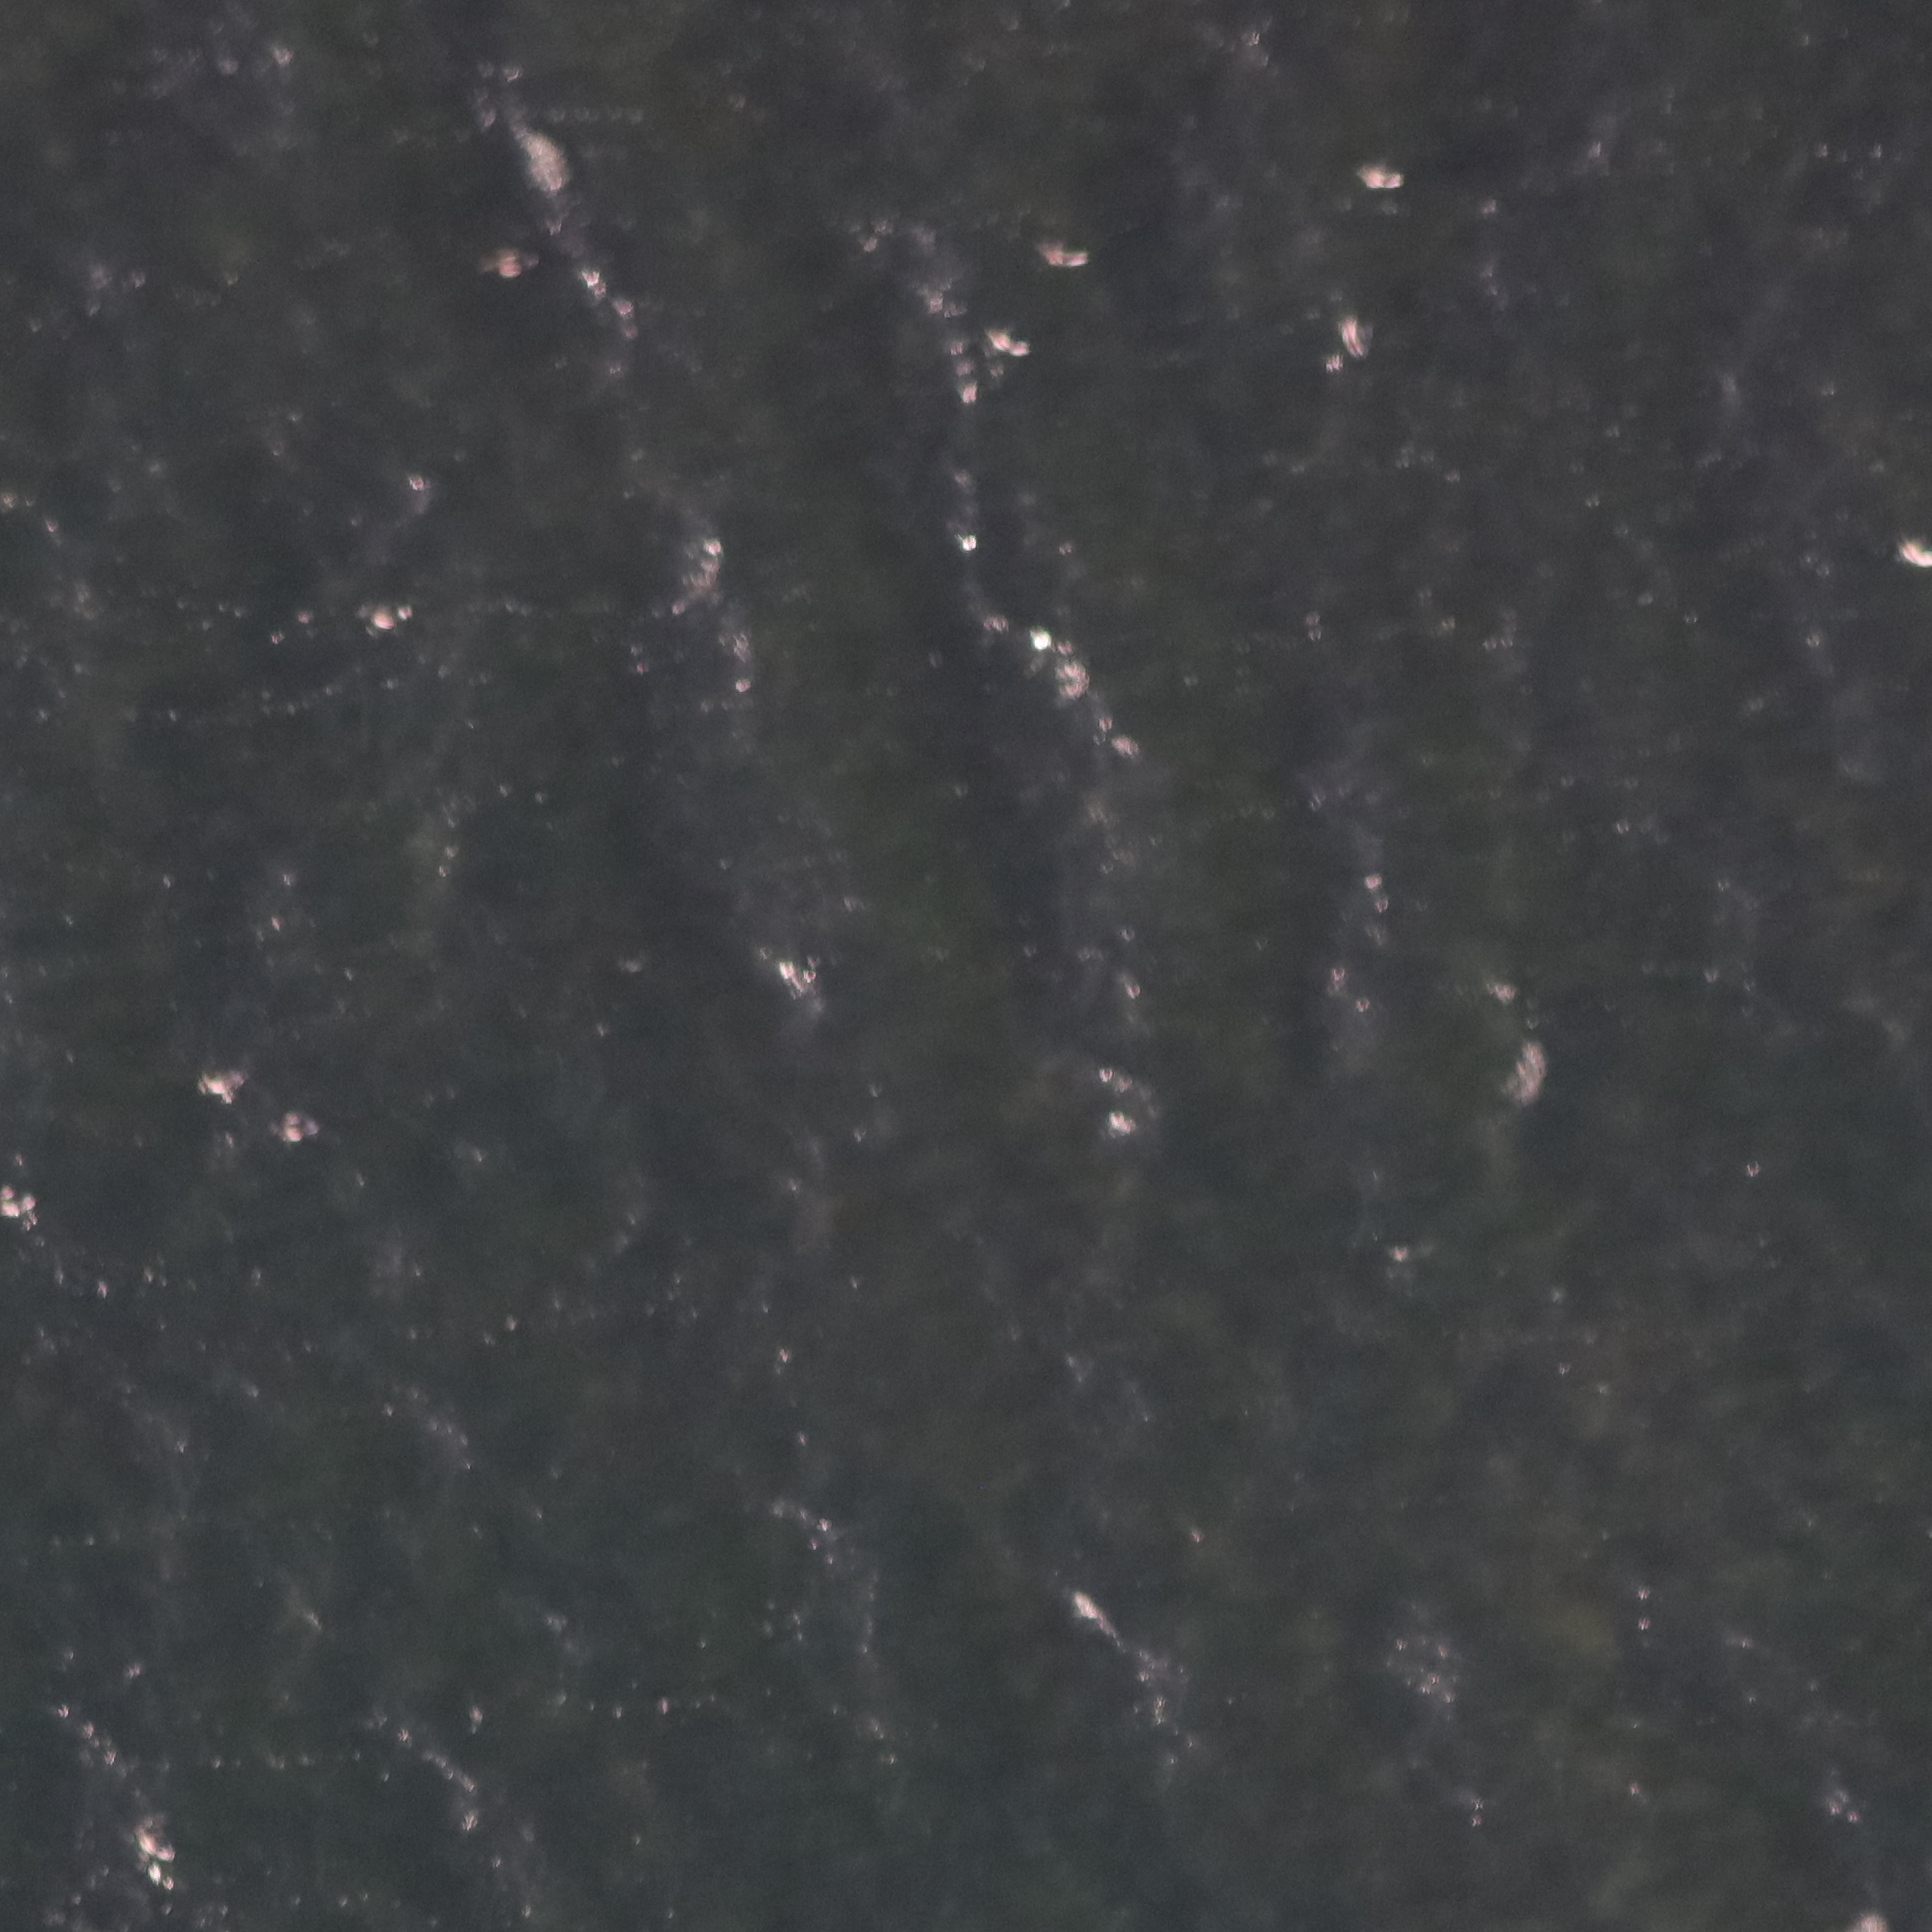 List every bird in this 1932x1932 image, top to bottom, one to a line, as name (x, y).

brant (1380, 177)
brant (1064, 253)
brant (509, 265)
brant (1361, 334)
brant (1008, 341)
brant (1920, 551)
brant (386, 614)
brant (226, 1081)
brant (291, 1125)
brant (12, 1203)
brant (156, 1837)